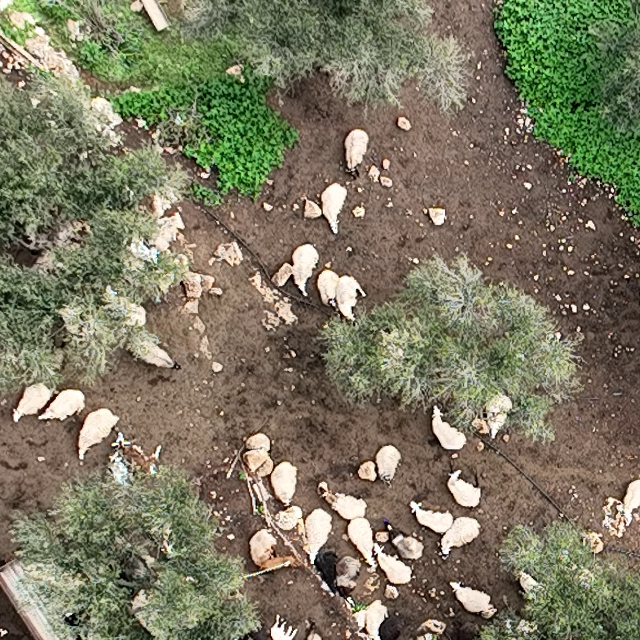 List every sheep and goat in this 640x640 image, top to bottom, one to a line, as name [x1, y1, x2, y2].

sheep [343, 128, 369, 172]
sheep [320, 182, 346, 236]
sheep [155, 214, 184, 252]
sheep [293, 239, 319, 297]
sheep [315, 269, 339, 313]
sheep [334, 274, 367, 323]
sheep [106, 284, 146, 328]
sheep [60, 304, 96, 338]
sheep [138, 339, 182, 371]
sheep [12, 383, 50, 424]
sheep [38, 388, 86, 421]
sheep [486, 392, 513, 438]
sheep [431, 405, 466, 450]
sheep [76, 410, 120, 457]
goat [114, 432, 163, 470]
sheep [374, 444, 400, 484]
goat [107, 453, 126, 485]
sheep [271, 461, 300, 507]
sheep [447, 466, 481, 509]
sheep [623, 478, 639, 527]
sheep [319, 488, 367, 519]
sheep [407, 500, 453, 533]
sheep [303, 508, 332, 562]
sheep [441, 515, 480, 553]
sheep [346, 518, 378, 567]
sheep [382, 522, 425, 559]
goat [148, 526, 176, 558]
sheep [248, 527, 277, 566]
sheep [372, 542, 412, 586]
sheep [315, 547, 336, 590]
sheep [118, 549, 155, 579]
sheep [335, 554, 361, 587]
sheep [0, 556, 4, 596]
goat [259, 558, 302, 570]
sheep [25, 560, 86, 590]
sheep [516, 570, 542, 596]
sheep [449, 581, 493, 613]
sheep [132, 590, 163, 638]
sheep [0, 599, 8, 638]
sheep [365, 599, 387, 639]
sheep [84, 609, 105, 639]
sheep [269, 615, 298, 639]
sheep [303, 619, 338, 639]
sheep [454, 619, 481, 639]